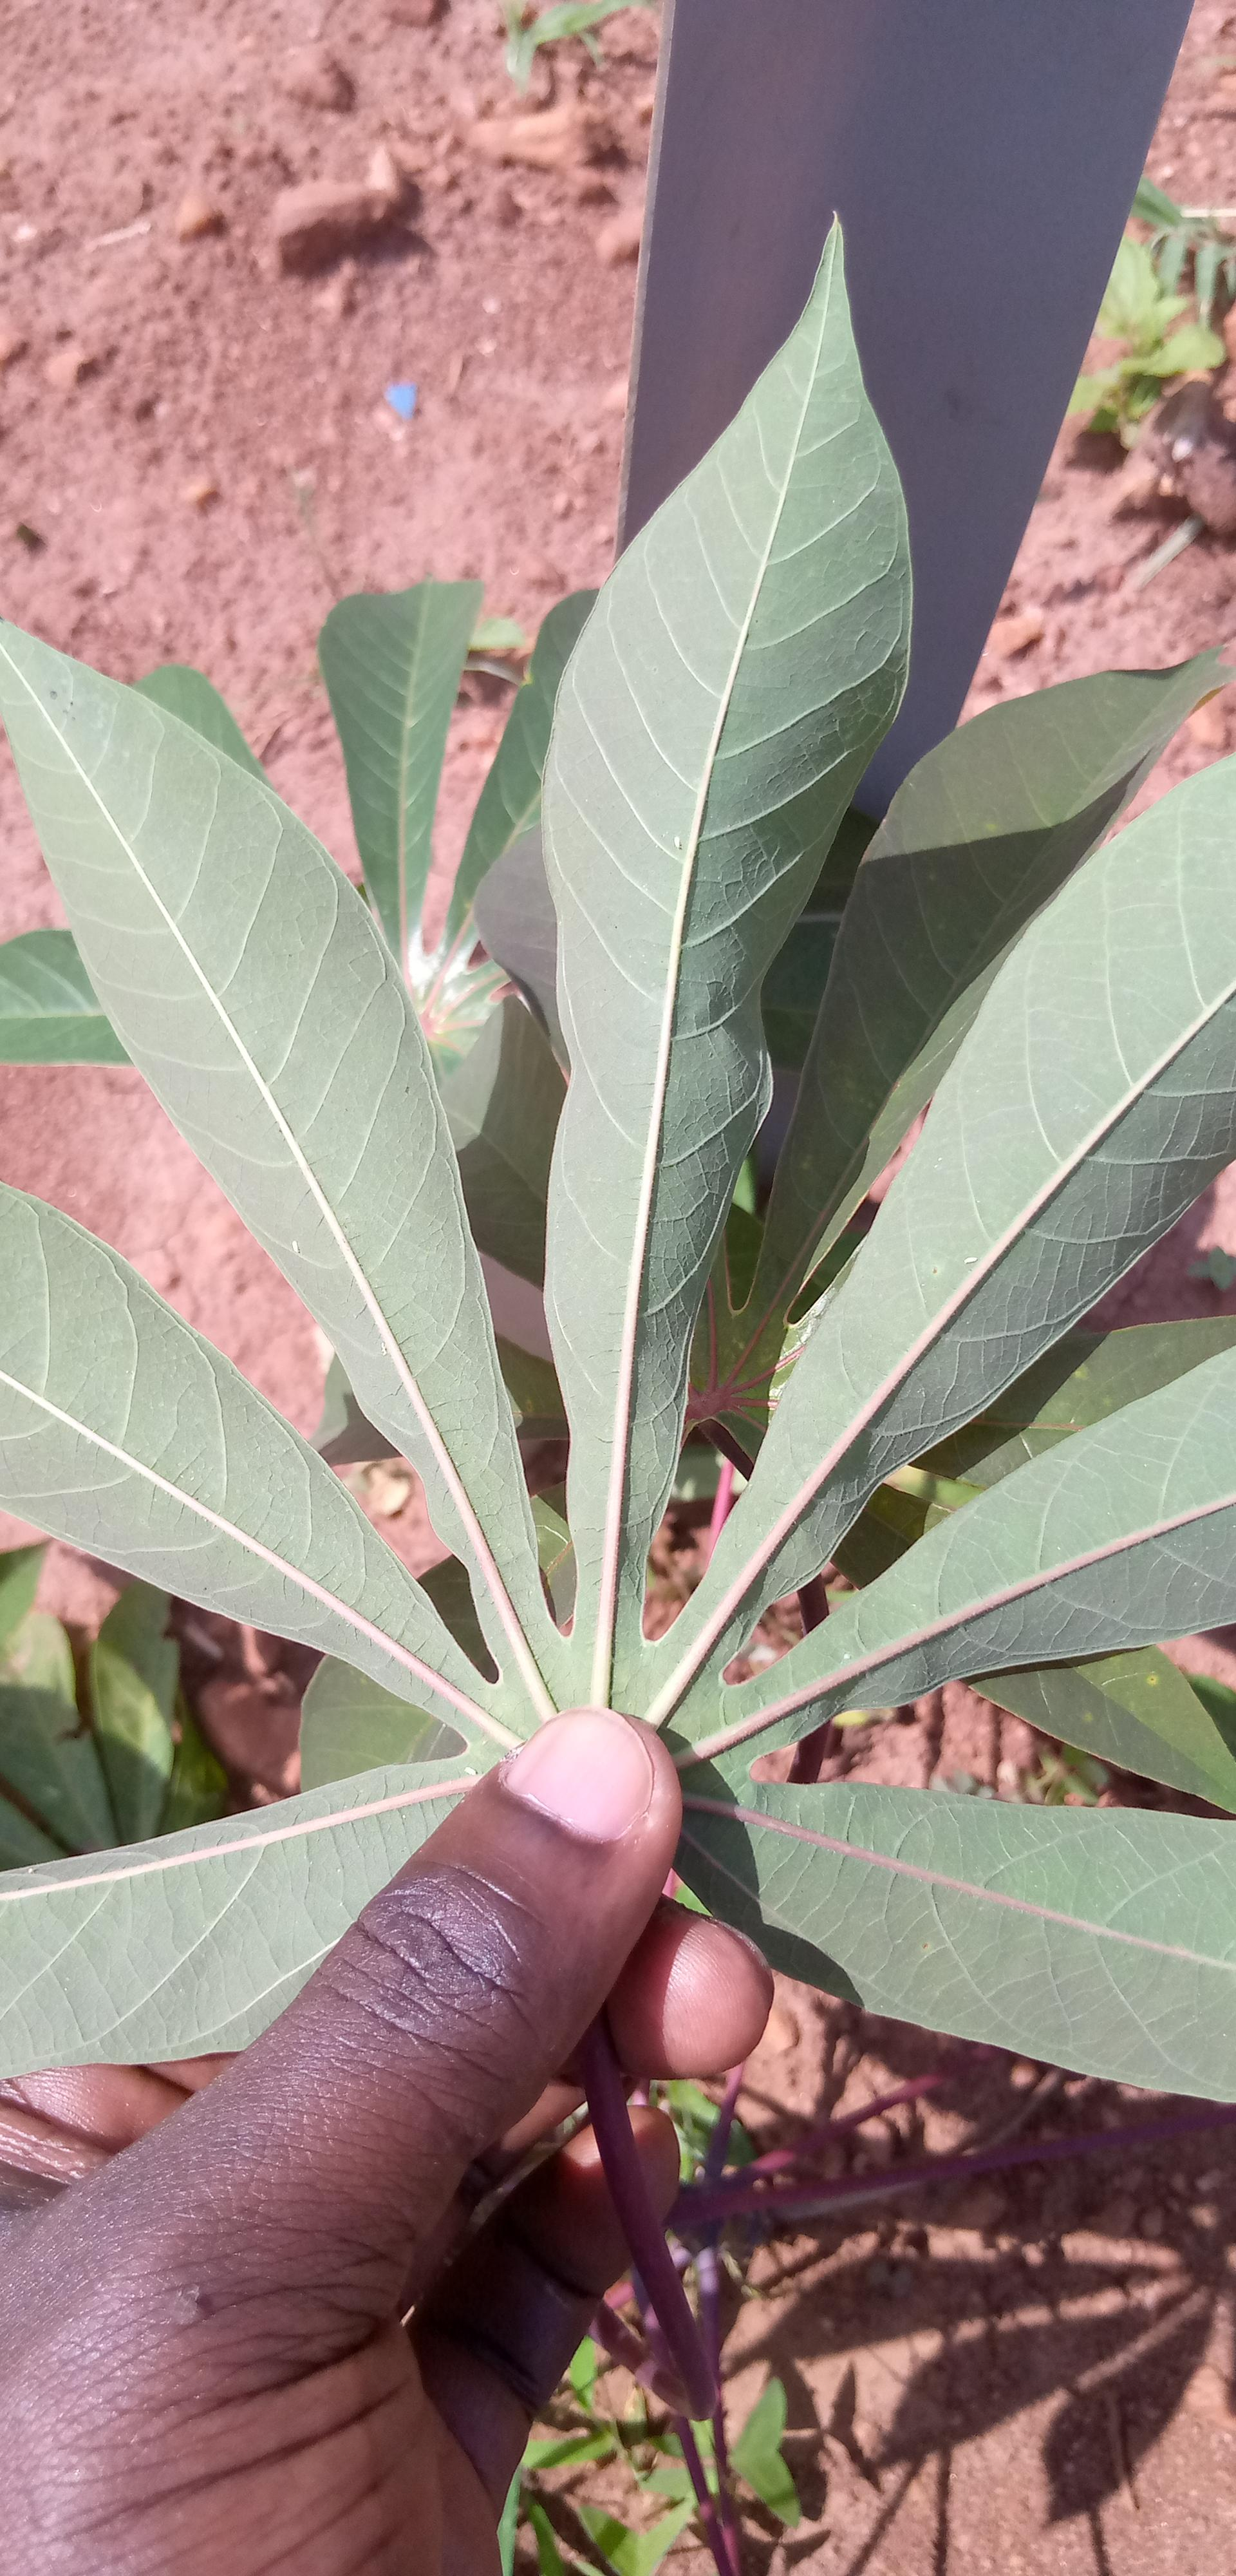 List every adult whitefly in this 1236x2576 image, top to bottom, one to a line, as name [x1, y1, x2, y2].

whitefly [673, 834, 680, 849]
whitefly [290, 1239, 301, 1253]
whitefly [962, 1256, 979, 1265]
whitefly [462, 1765, 478, 1777]
whitefly [27, 1866, 33, 1875]